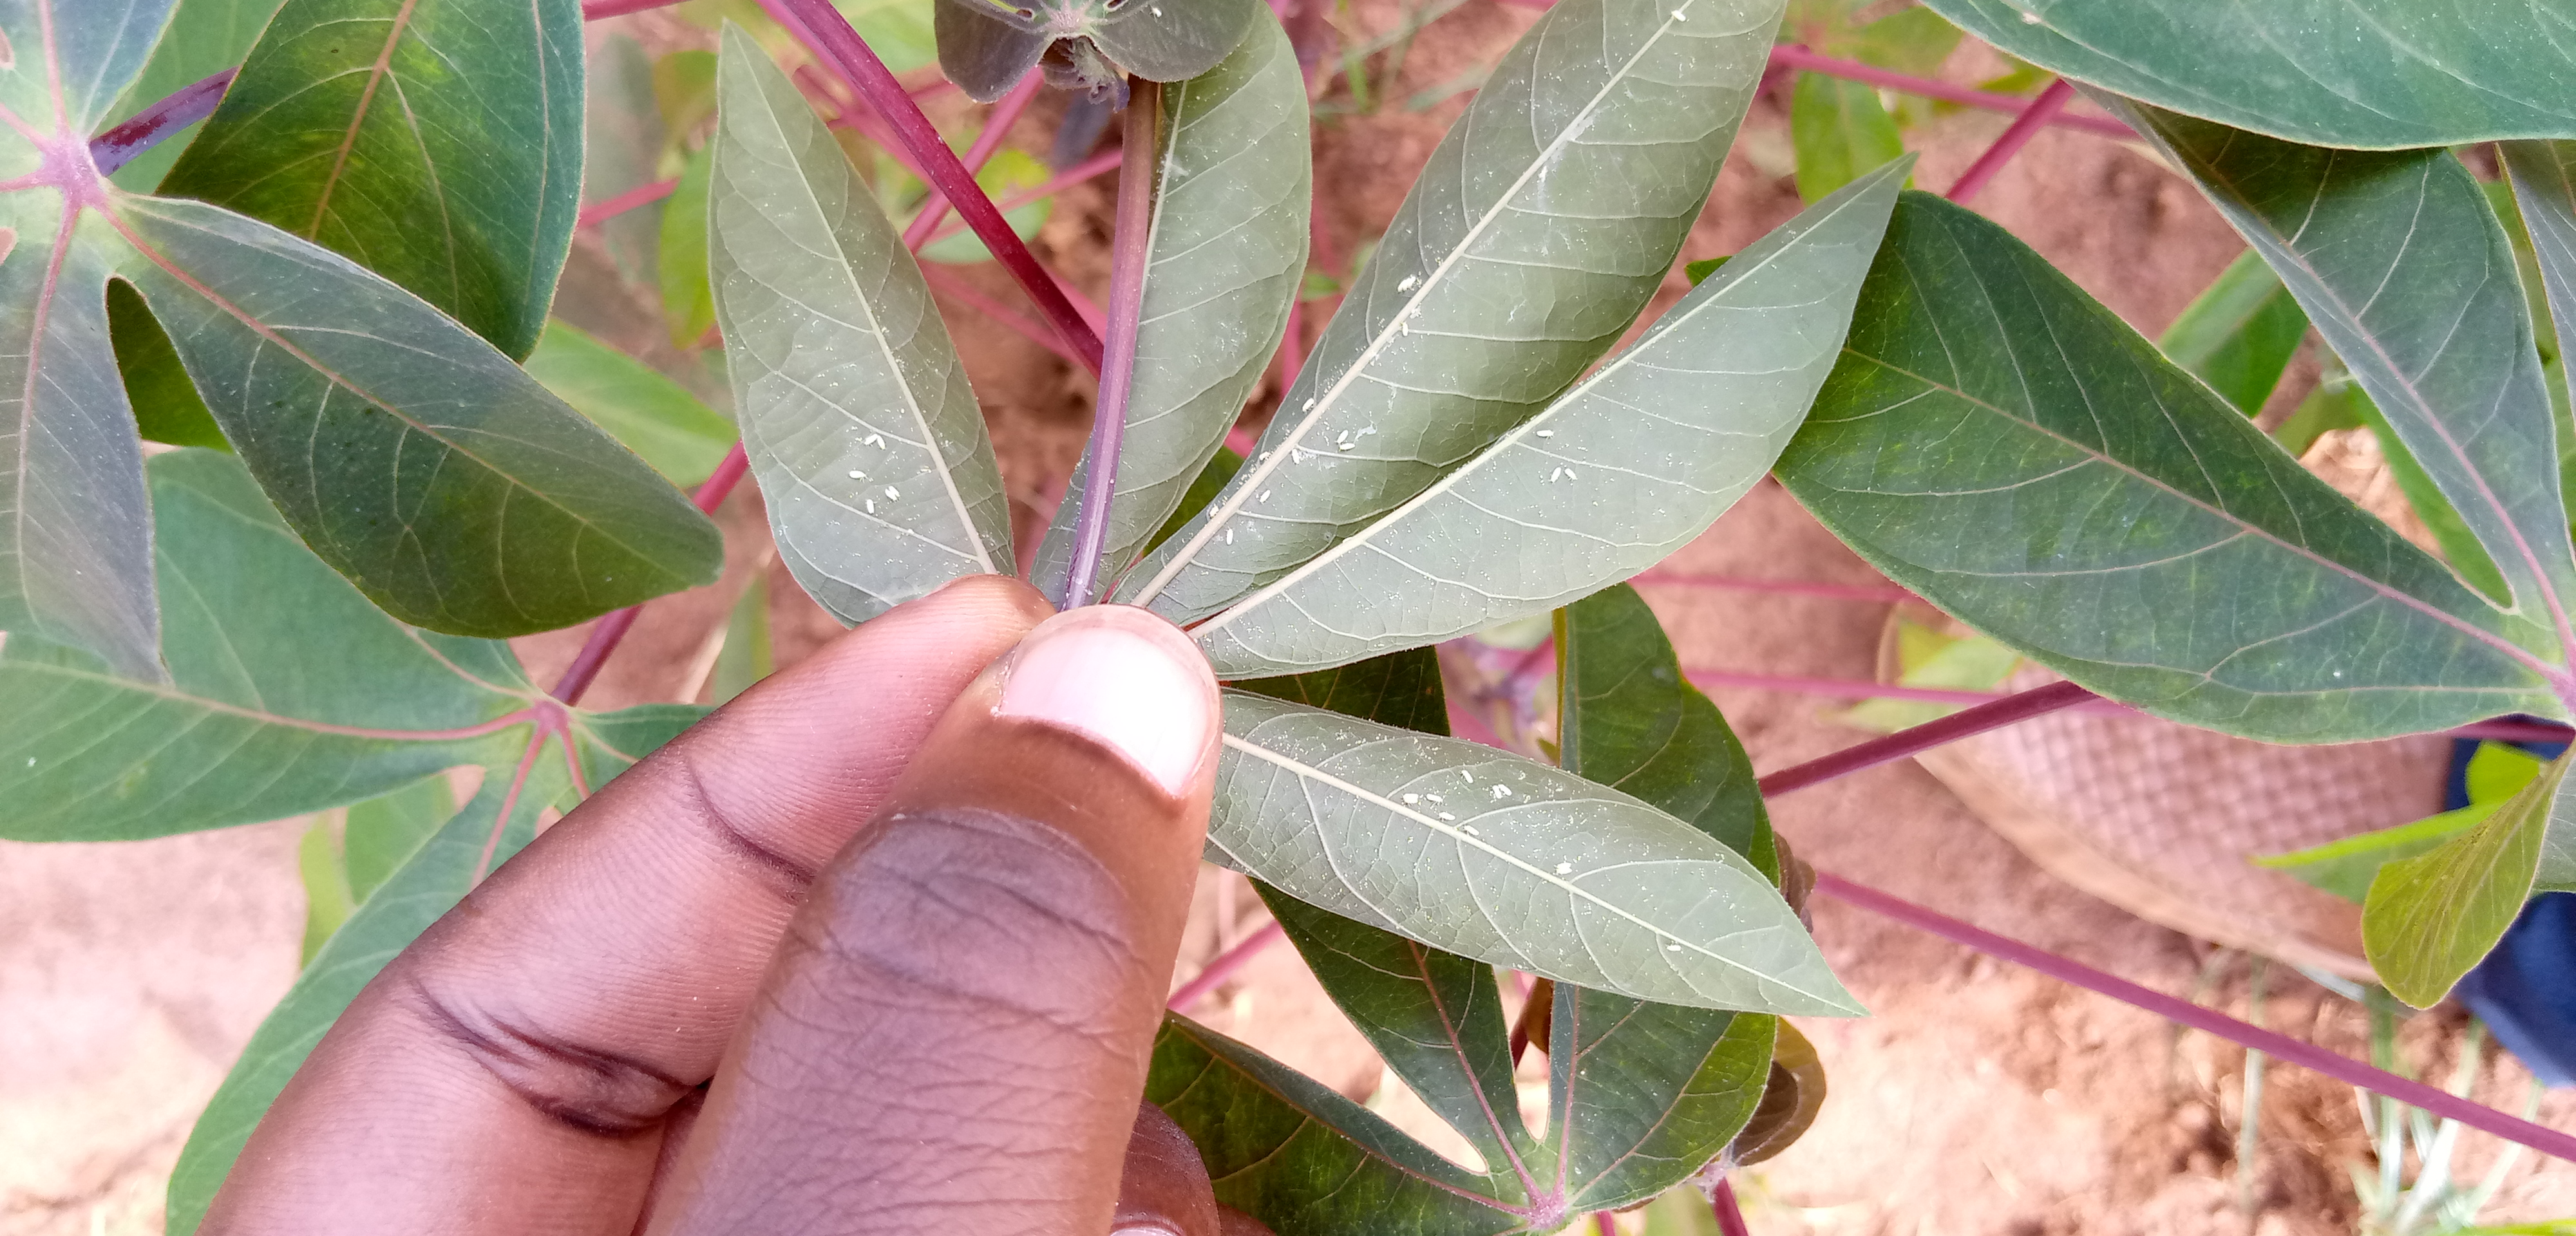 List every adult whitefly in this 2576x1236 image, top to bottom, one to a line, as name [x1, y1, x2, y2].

whitefly [1148, 5, 1164, 20]
whitefly [1670, 8, 1687, 23]
whitefly [1409, 274, 1417, 286]
whitefly [1403, 278, 1408, 291]
whitefly [1397, 281, 1403, 294]
whitefly [1401, 319, 1410, 338]
whitefly [1301, 396, 1316, 414]
whitefly [1535, 426, 1554, 439]
whitefly [1336, 427, 1350, 442]
whitefly [864, 433, 878, 447]
whitefly [876, 435, 886, 450]
whitefly [1338, 442, 1357, 451]
whitefly [1291, 446, 1300, 465]
whitefly [1257, 449, 1272, 461]
whitefly [1548, 464, 1562, 485]
whitefly [1564, 466, 1580, 482]
whitefly [847, 468, 867, 480]
whitefly [887, 484, 901, 498]
whitefly [884, 487, 897, 501]
whitefly [1258, 487, 1273, 505]
whitefly [866, 497, 876, 514]
whitefly [1207, 505, 1220, 519]
whitefly [1225, 526, 1235, 546]
whitefly [1461, 769, 1473, 785]
whitefly [1498, 782, 1513, 797]
whitefly [1492, 783, 1502, 800]
whitefly [1401, 791, 1419, 805]
whitefly [1425, 791, 1444, 803]
whitefly [1437, 809, 1456, 821]
whitefly [1462, 823, 1481, 837]
whitefly [1555, 860, 1573, 868]
whitefly [1555, 868, 1573, 875]
whitefly [1665, 941, 1683, 954]